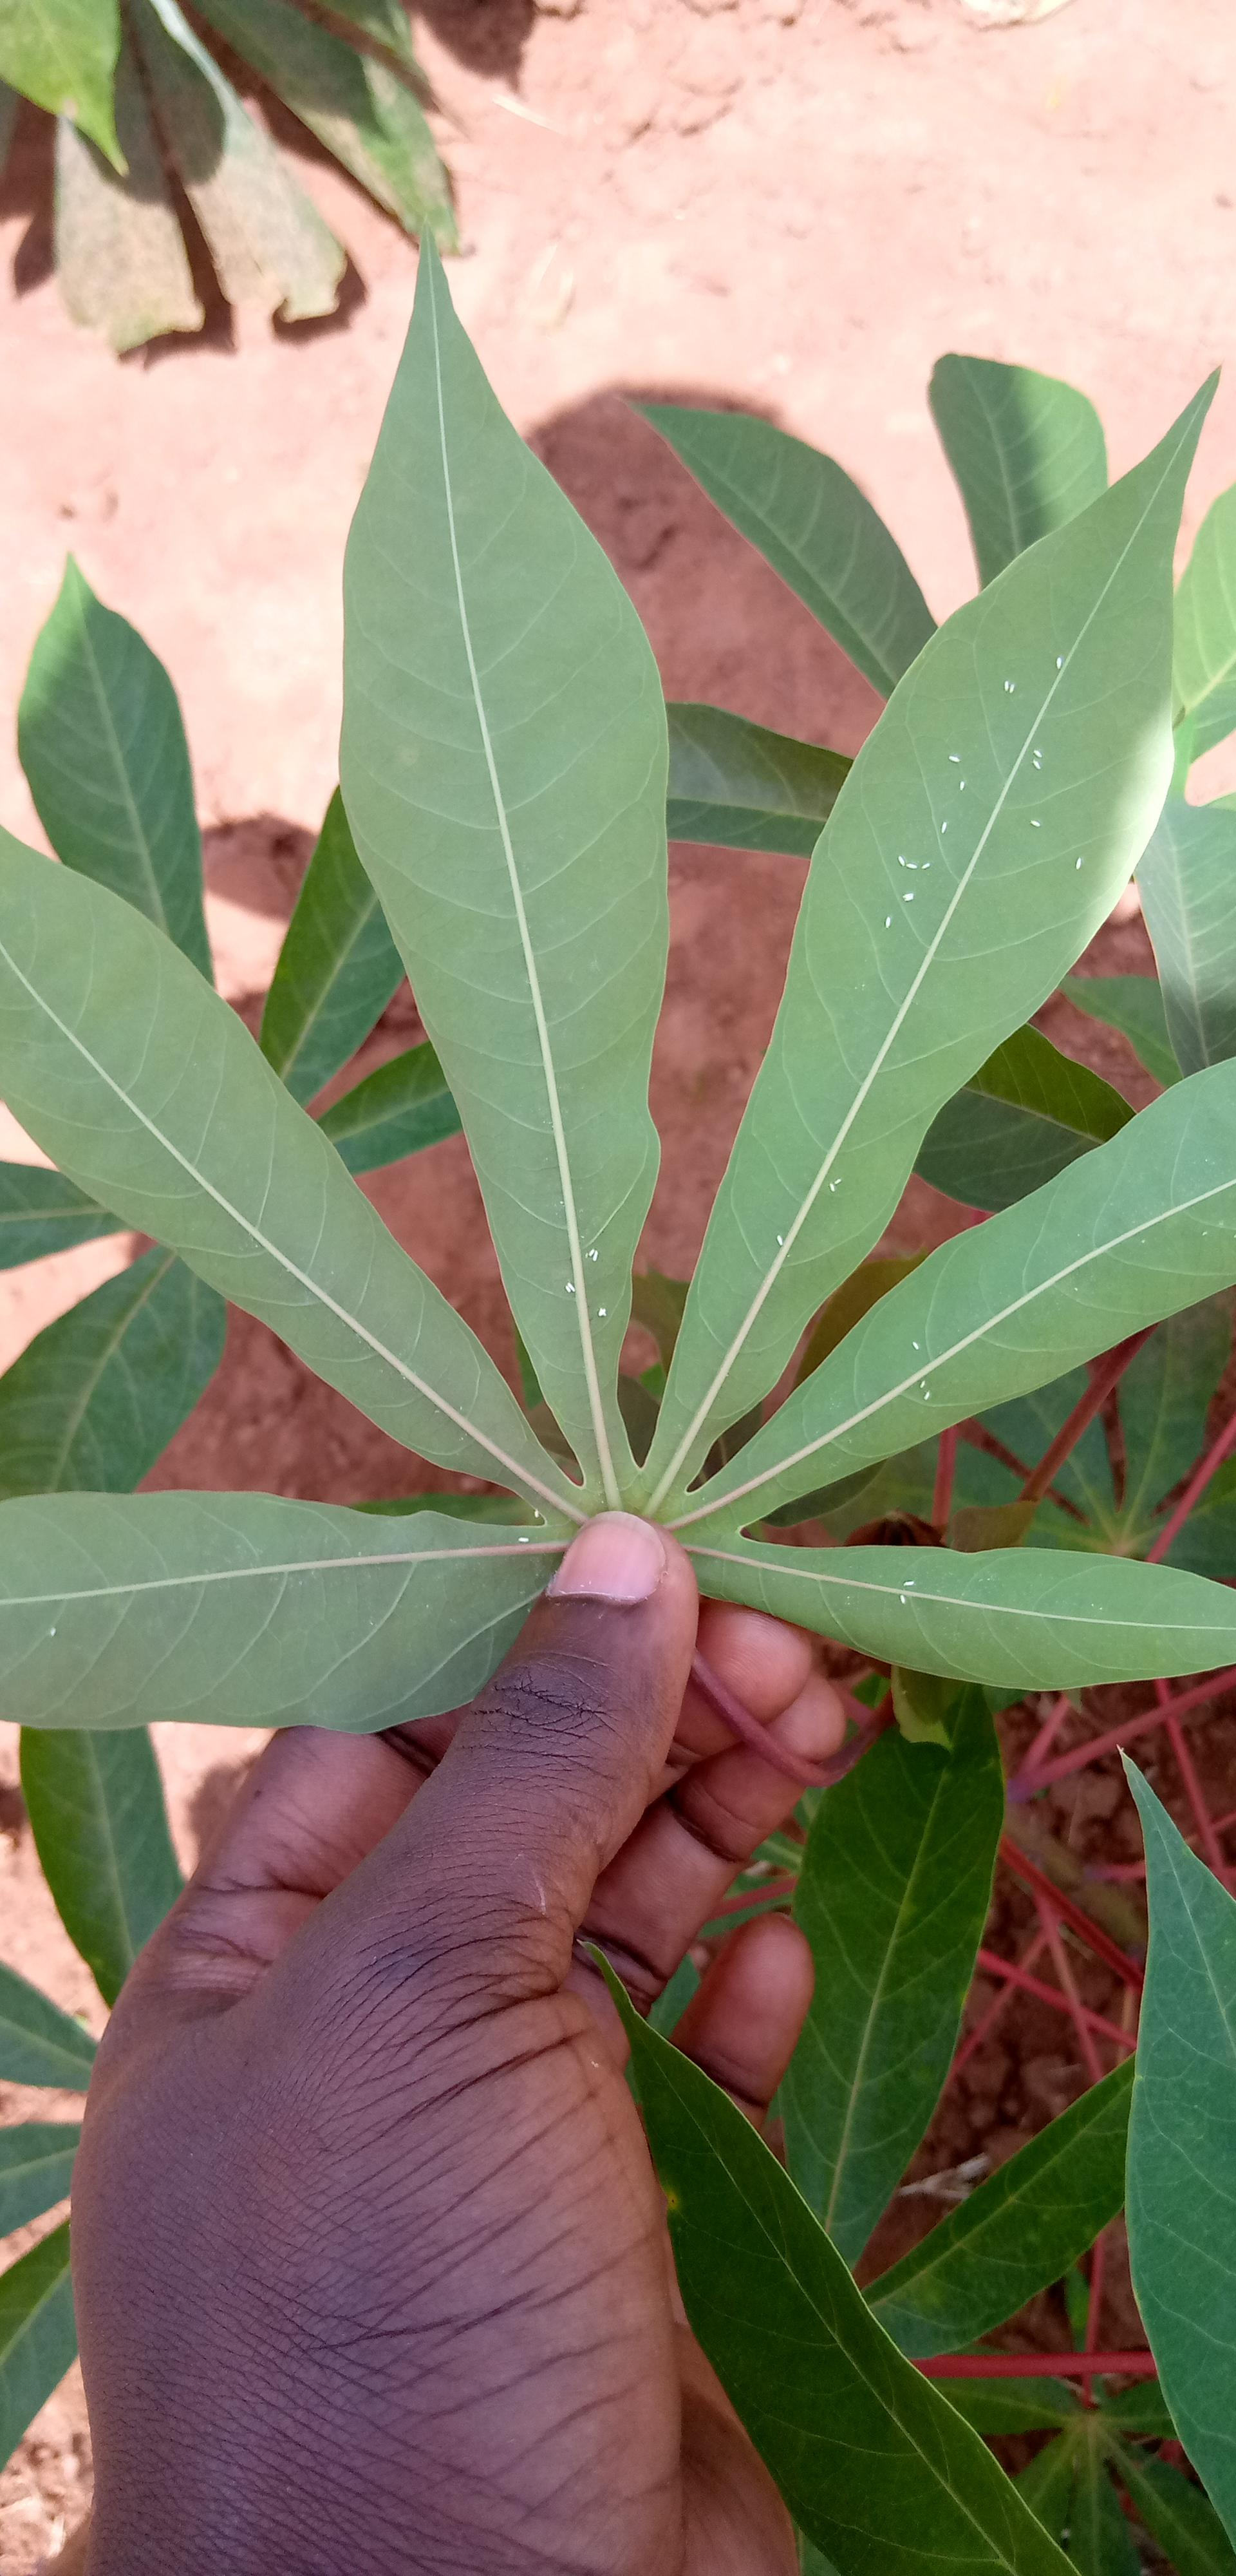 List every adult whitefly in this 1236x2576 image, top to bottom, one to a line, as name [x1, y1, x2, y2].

whitefly [1055, 654, 1062, 670]
whitefly [1003, 680, 1009, 694]
whitefly [1008, 683, 1016, 696]
whitefly [1033, 749, 1042, 760]
whitefly [947, 754, 961, 764]
whitefly [1031, 759, 1042, 770]
whitefly [958, 780, 967, 792]
whitefly [1029, 818, 1042, 829]
whitefly [940, 820, 948, 835]
whitefly [897, 854, 906, 868]
whitefly [1074, 856, 1082, 871]
whitefly [920, 861, 931, 871]
whitefly [904, 862, 917, 871]
whitefly [901, 892, 915, 898]
whitefly [903, 897, 916, 903]
whitefly [883, 915, 892, 929]
whitefly [833, 1176, 843, 1187]
whitefly [829, 1182, 835, 1193]
whitefly [775, 1233, 785, 1247]
whitefly [586, 1247, 594, 1257]
whitefly [592, 1249, 599, 1264]
whitefly [566, 1281, 576, 1293]
whitefly [563, 1284, 571, 1294]
whitefly [598, 1305, 607, 1320]
whitefly [910, 1340, 921, 1352]
whitefly [919, 1380, 927, 1389]
whitefly [922, 1390, 932, 1402]
whitefly [533, 1508, 541, 1519]
whitefly [516, 1535, 531, 1544]
whitefly [903, 1578, 915, 1587]
whitefly [898, 1592, 908, 1605]
whitefly [47, 1625, 59, 1640]